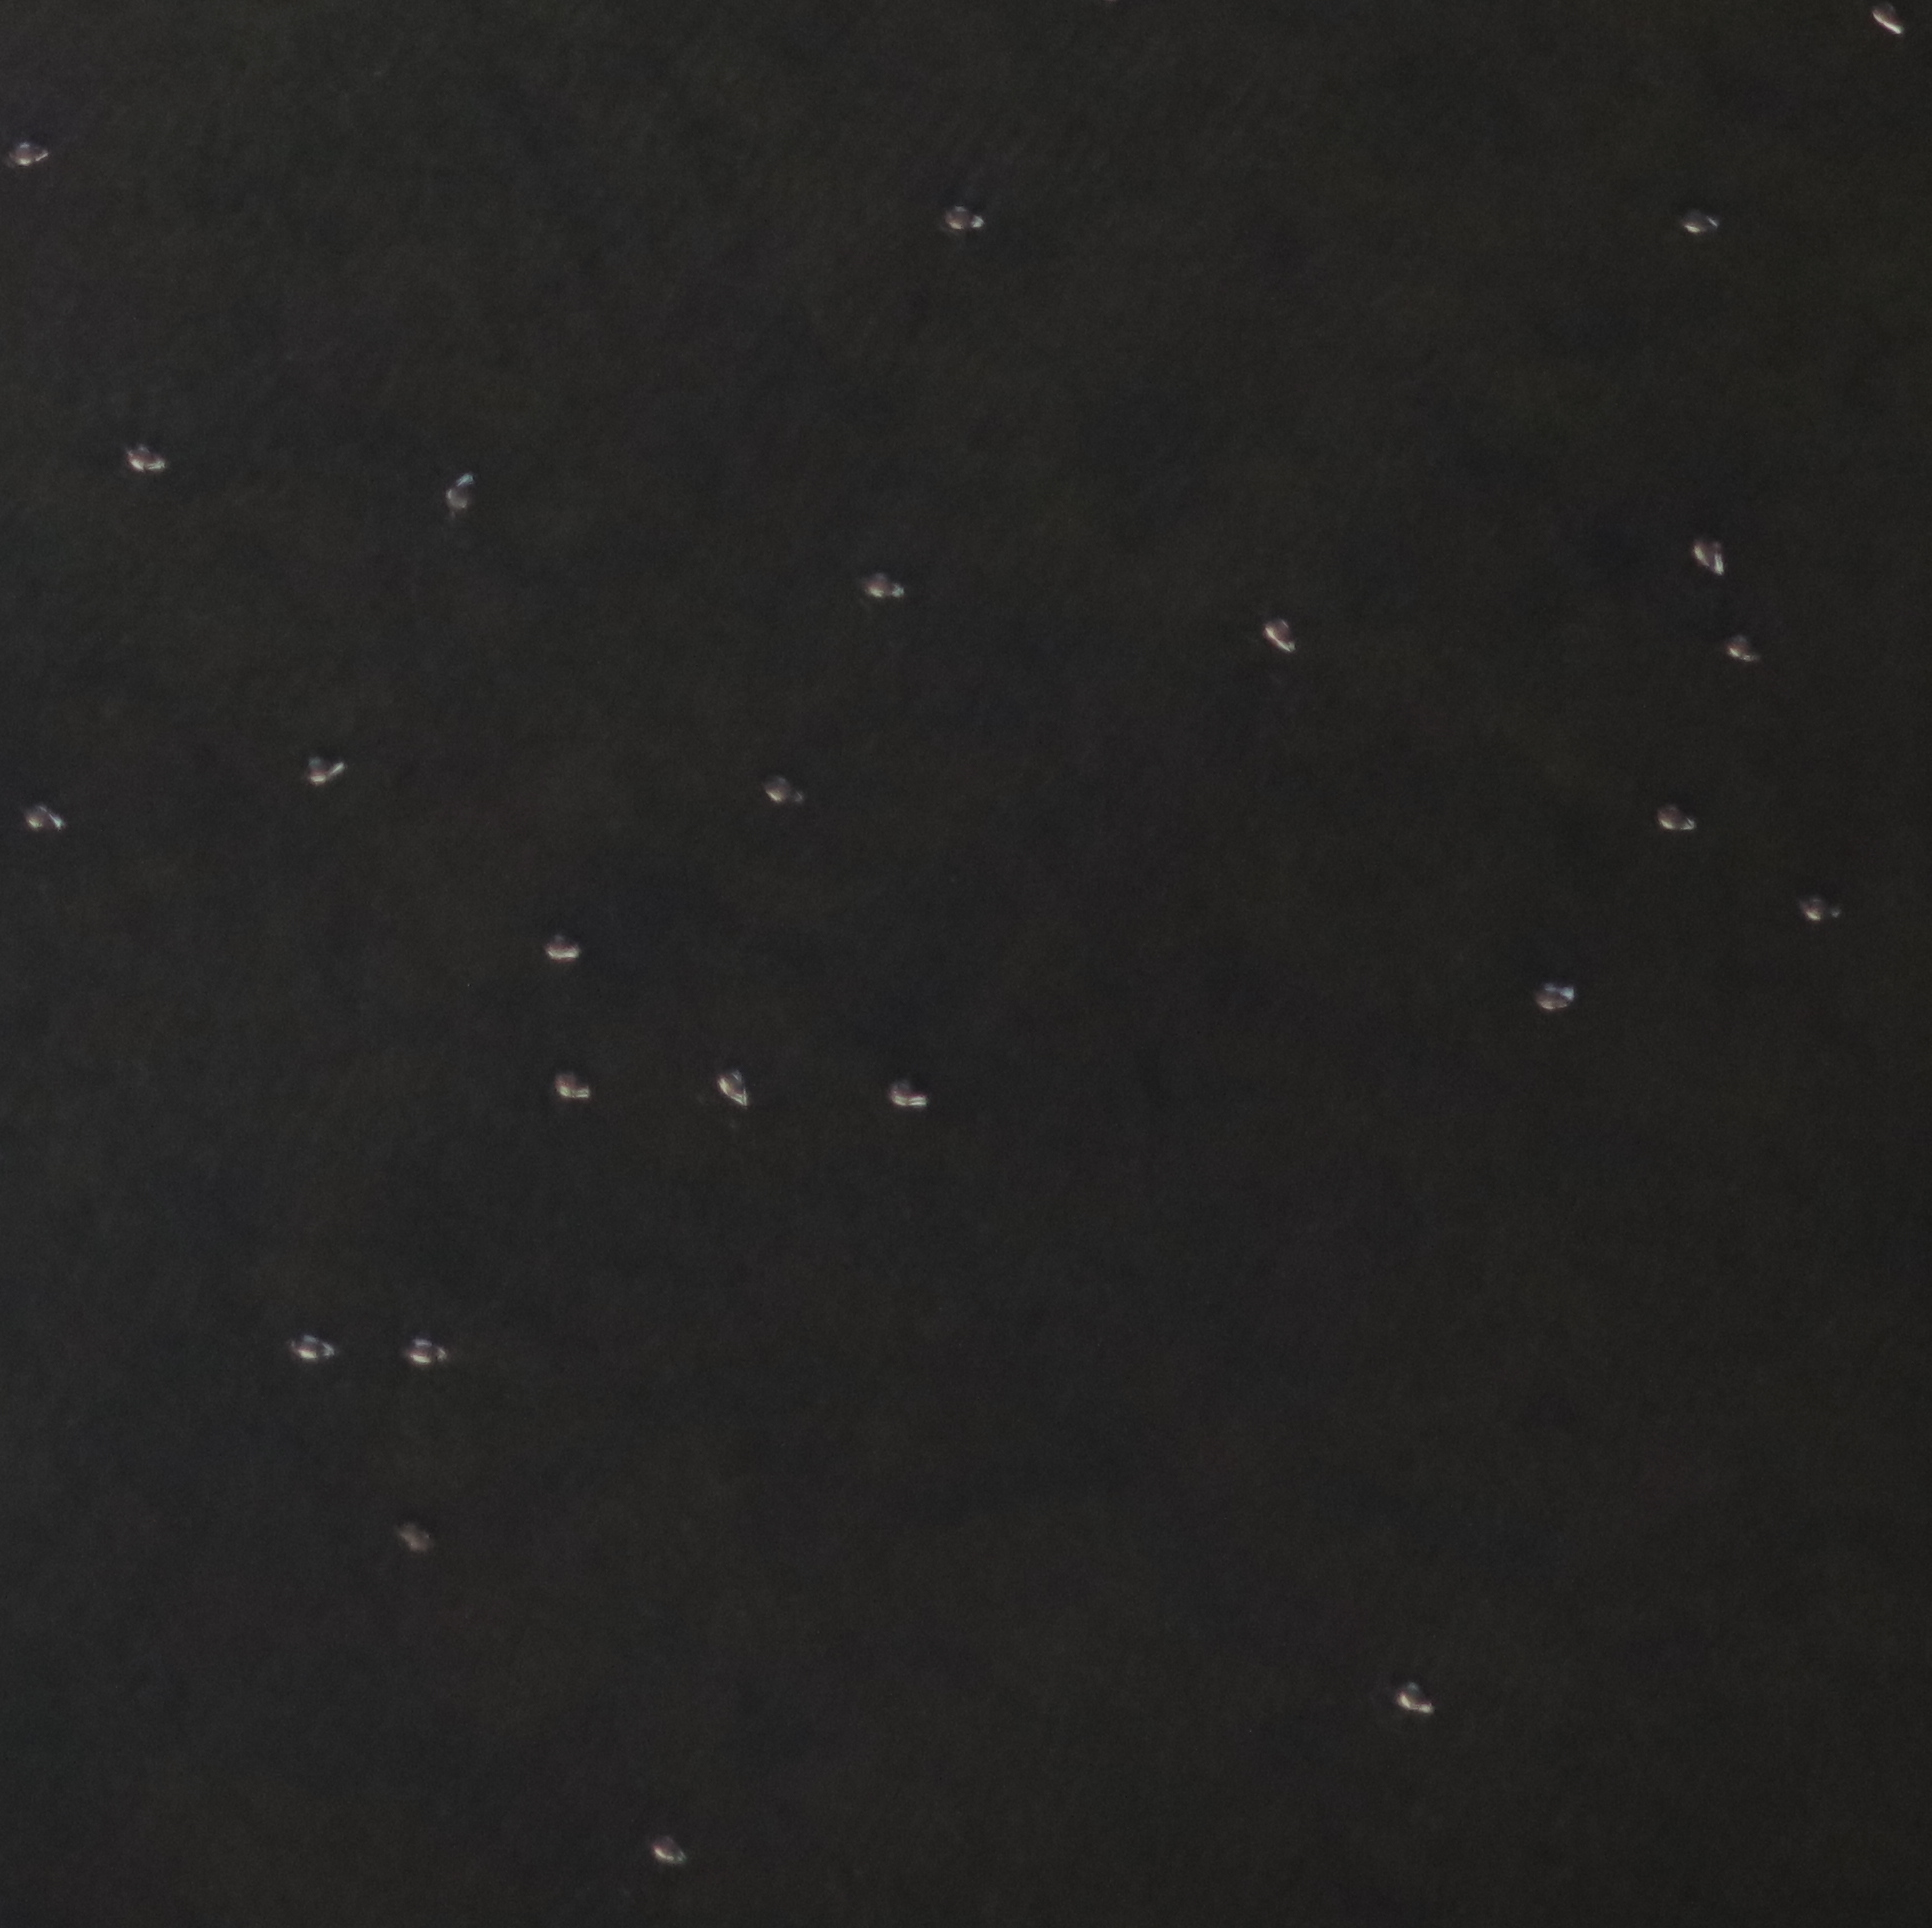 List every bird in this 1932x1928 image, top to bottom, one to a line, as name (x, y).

brant (1888, 20)
brant (24, 153)
brant (962, 218)
brant (1699, 221)
brant (141, 457)
brant (459, 494)
brant (1707, 553)
brant (880, 585)
brant (1281, 634)
brant (1742, 645)
brant (320, 768)
brant (783, 789)
brant (41, 818)
brant (1675, 818)
brant (1819, 909)
brant (563, 946)
brant (1552, 998)
brant (572, 1084)
brant (731, 1086)
brant (905, 1091)
brant (311, 1348)
brant (423, 1352)
brant (417, 1534)
brant (1412, 1699)
brant (668, 1849)